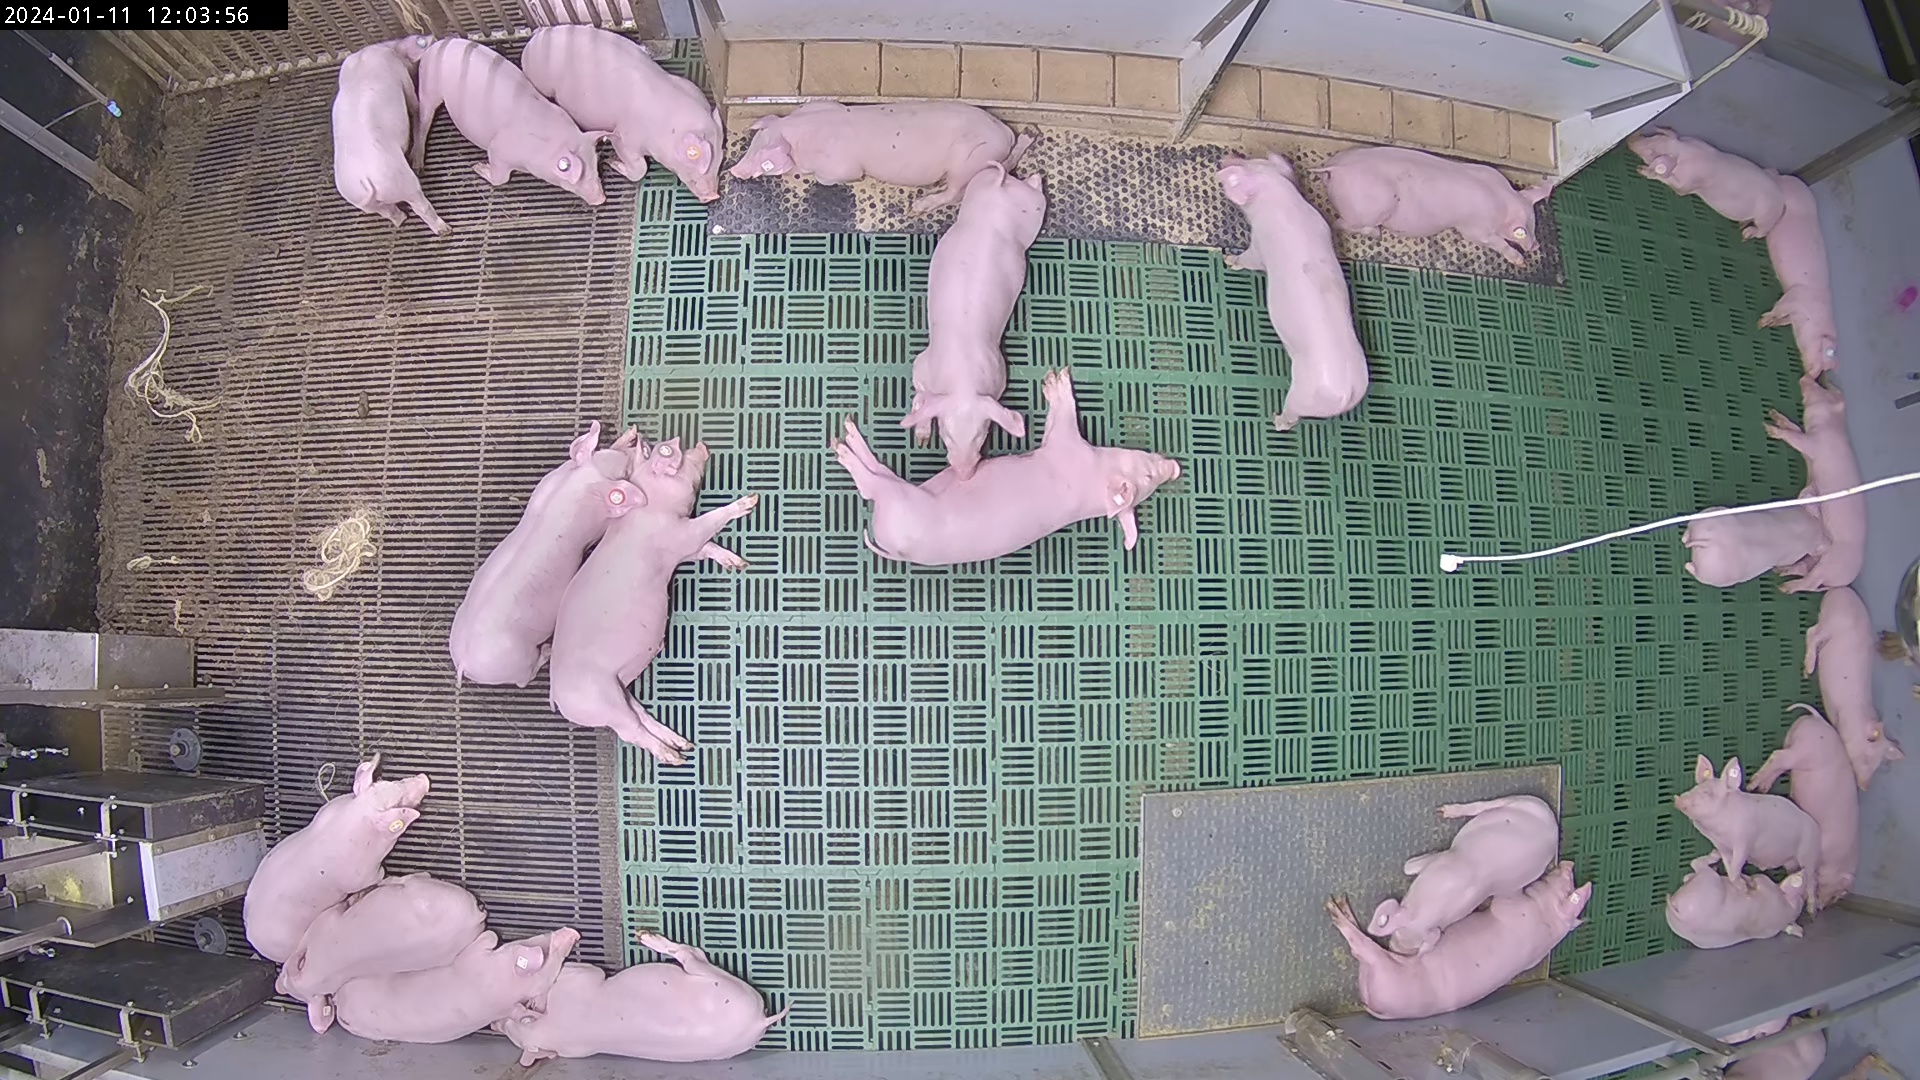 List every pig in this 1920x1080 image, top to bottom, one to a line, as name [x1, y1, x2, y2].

pig [523, 0, 636, 27]
pig [518, 25, 724, 206]
pig [330, 33, 456, 236]
pig [405, 37, 618, 208]
pig [726, 99, 1016, 214]
pig [1625, 122, 1785, 240]
pig [898, 126, 1048, 480]
pig [1301, 145, 1551, 269]
pig [1214, 149, 1371, 430]
pig [1756, 174, 1838, 381]
pig [827, 366, 1182, 569]
pig [1762, 375, 1865, 594]
pig [447, 419, 651, 689]
pig [548, 434, 757, 766]
pig [1680, 487, 1834, 587]
pig [1805, 584, 1906, 794]
pig [1748, 703, 1861, 911]
pig [1670, 753, 1823, 918]
pig [243, 754, 432, 964]
pig [1364, 794, 1556, 957]
pig [1665, 846, 1808, 950]
pig [1329, 860, 1592, 1022]
pig [273, 872, 488, 1033]
pig [332, 925, 580, 1045]
pig [490, 930, 791, 1067]
pig [1724, 1003, 1829, 1079]